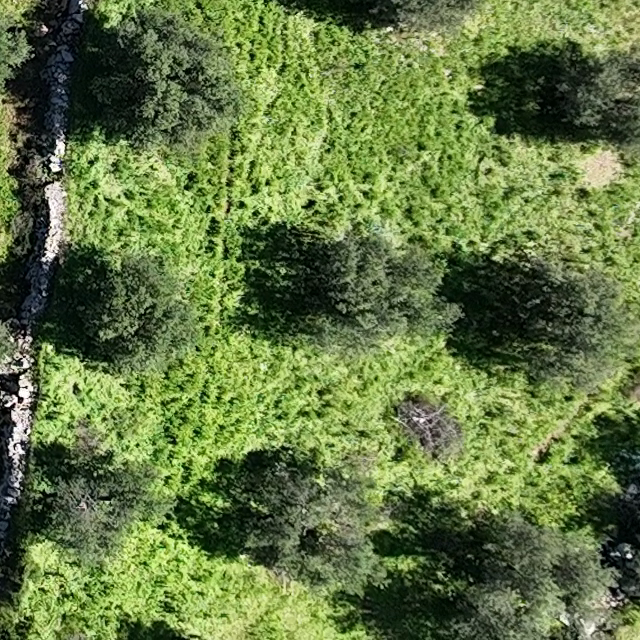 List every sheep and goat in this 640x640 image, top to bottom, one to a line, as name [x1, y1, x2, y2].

None